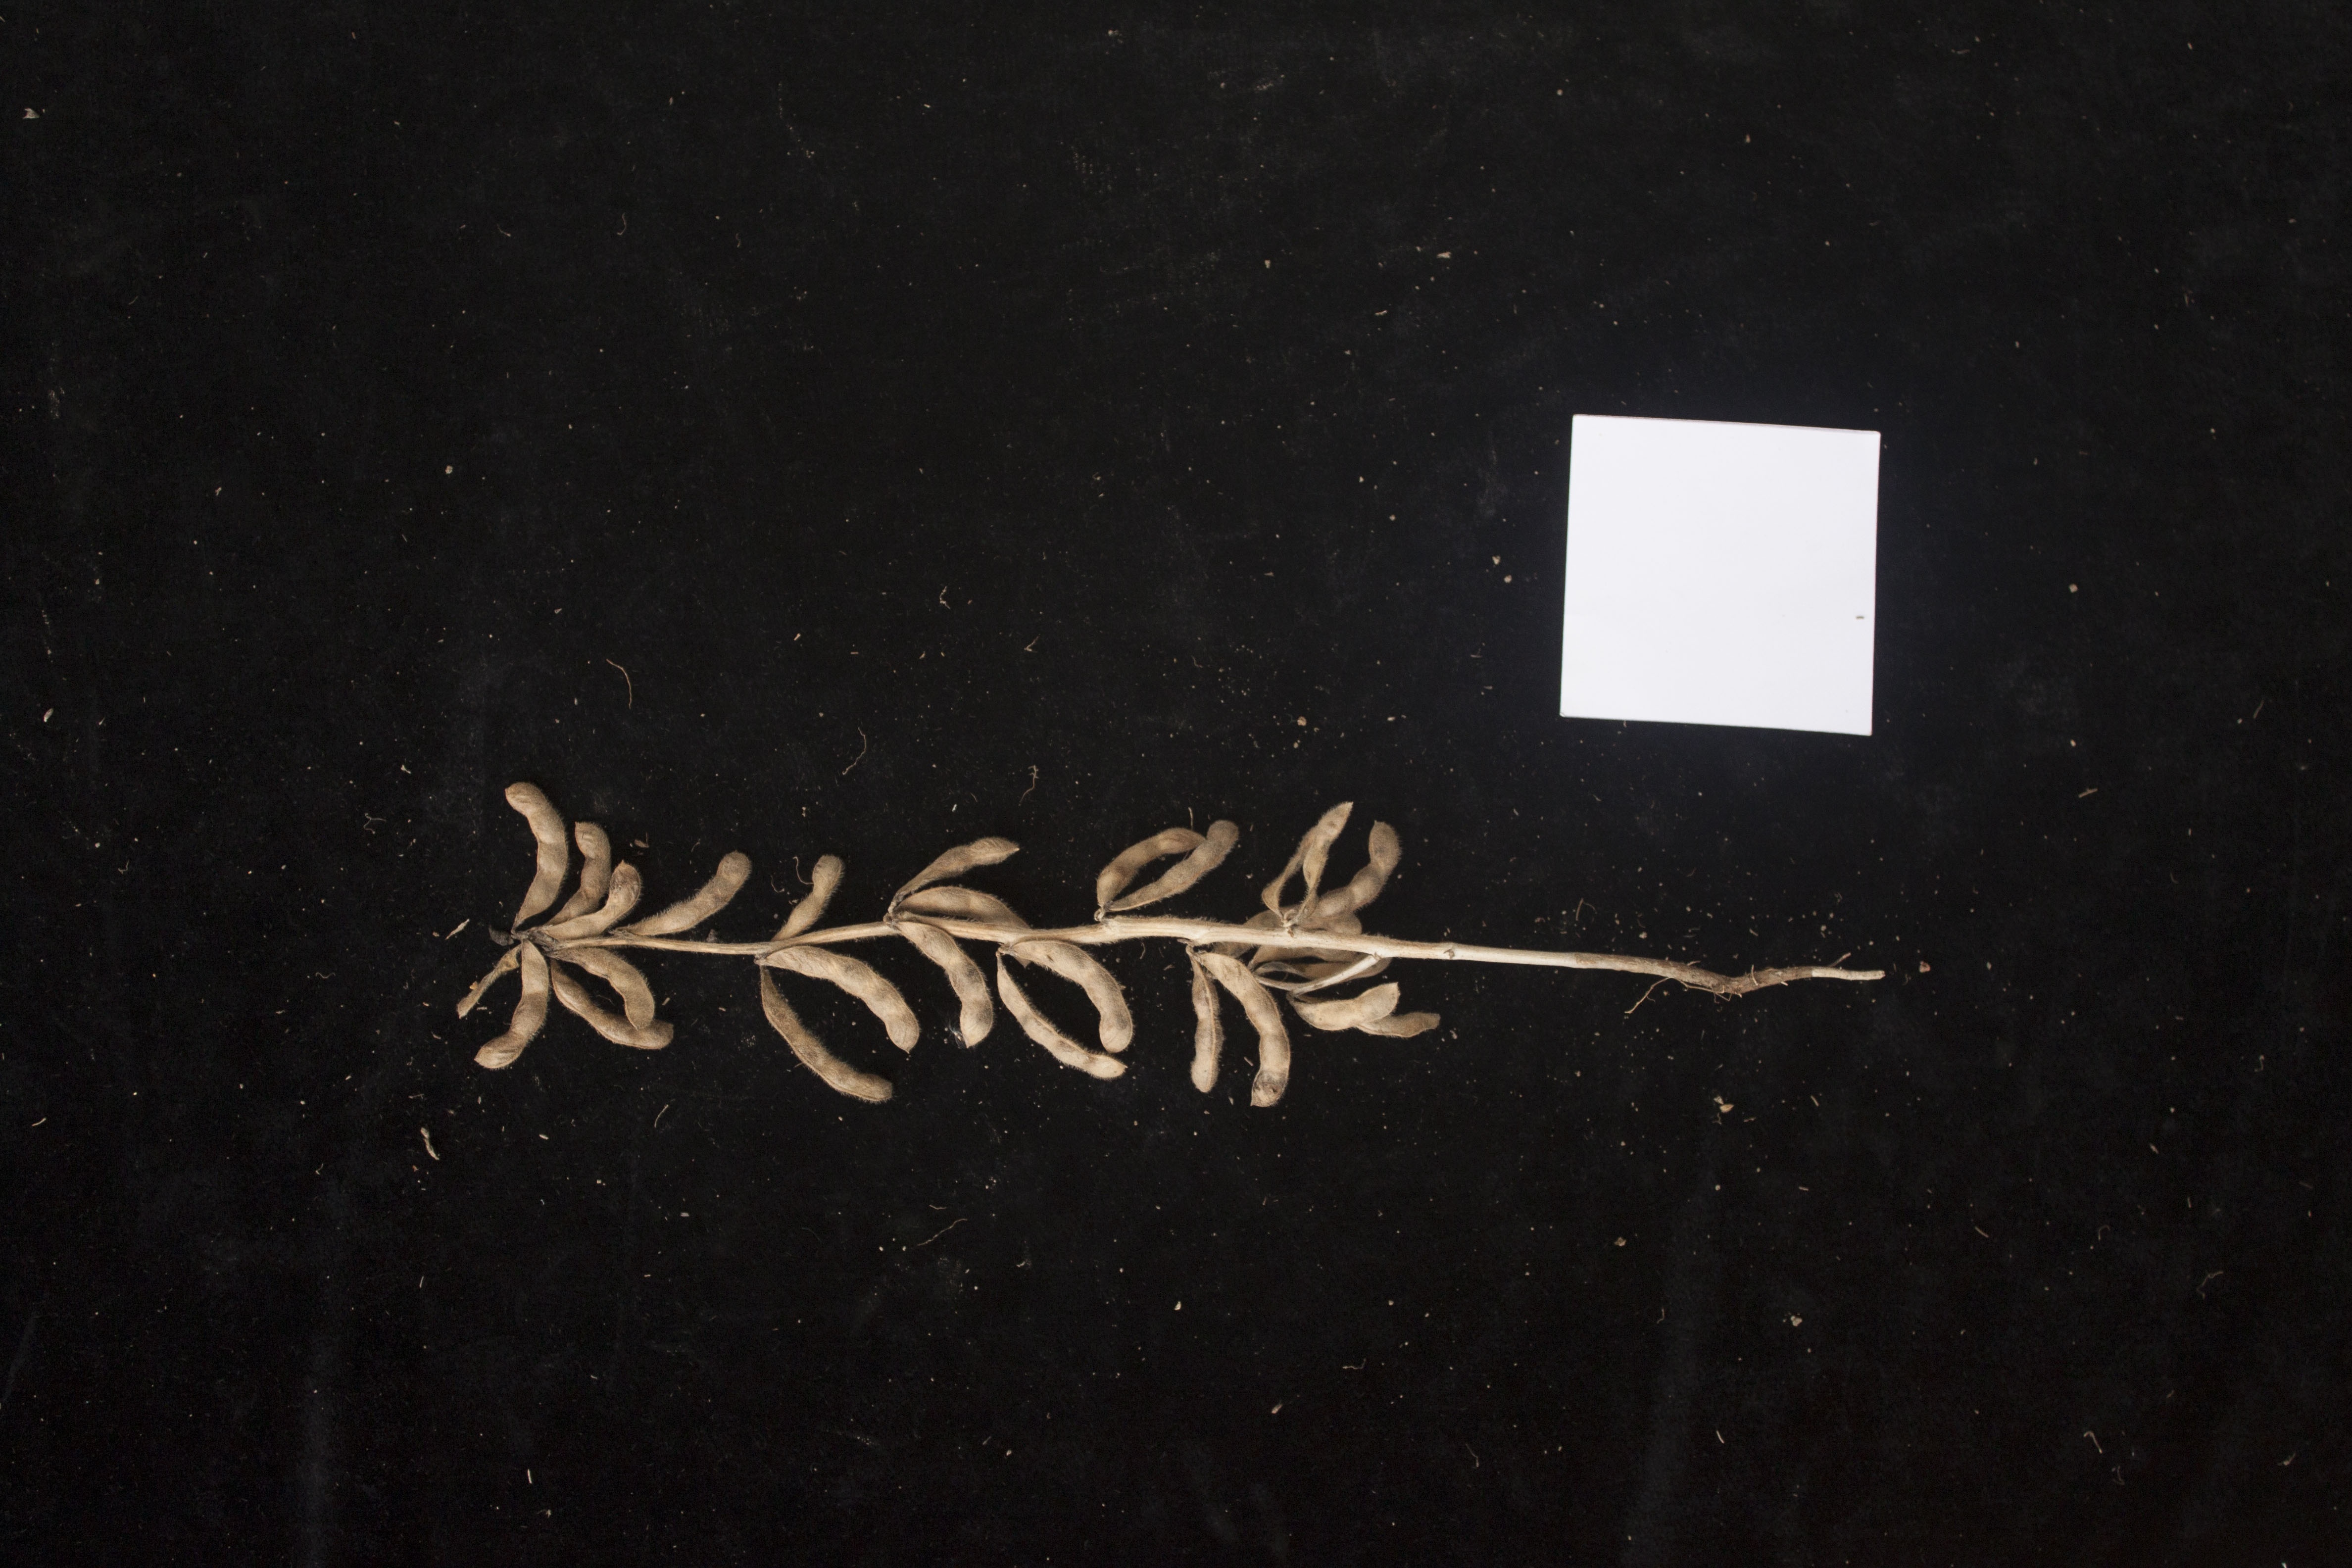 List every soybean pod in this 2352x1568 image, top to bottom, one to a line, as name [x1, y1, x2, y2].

soybean pod [505, 783, 567, 934]
soybean pod [1302, 802, 1352, 896]
soybean pod [1106, 823, 1238, 911]
soybean pod [1294, 824, 1399, 929]
soybean pod [540, 824, 612, 928]
soybean pod [1097, 830, 1205, 906]
soybean pod [900, 840, 1019, 895]
soybean pod [609, 855, 749, 937]
soybean pod [773, 855, 842, 940]
soybean pod [536, 863, 641, 939]
soybean pod [899, 887, 1030, 968]
soybean pod [890, 925, 993, 1048]
soybean pod [1000, 941, 1131, 1052]
soybean pod [477, 943, 549, 1069]
soybean pod [759, 946, 919, 1052]
soybean pod [1251, 946, 1359, 965]
soybean pod [550, 949, 654, 1029]
soybean pod [1193, 954, 1290, 1108]
soybean pod [997, 958, 1127, 1080]
soybean pod [1259, 959, 1388, 980]
soybean pod [551, 963, 675, 1051]
soybean pod [1189, 965, 1224, 1093]
soybean pod [761, 966, 893, 1103]
soybean pod [1290, 983, 1399, 1031]
soybean pod [1356, 1014, 1440, 1039]